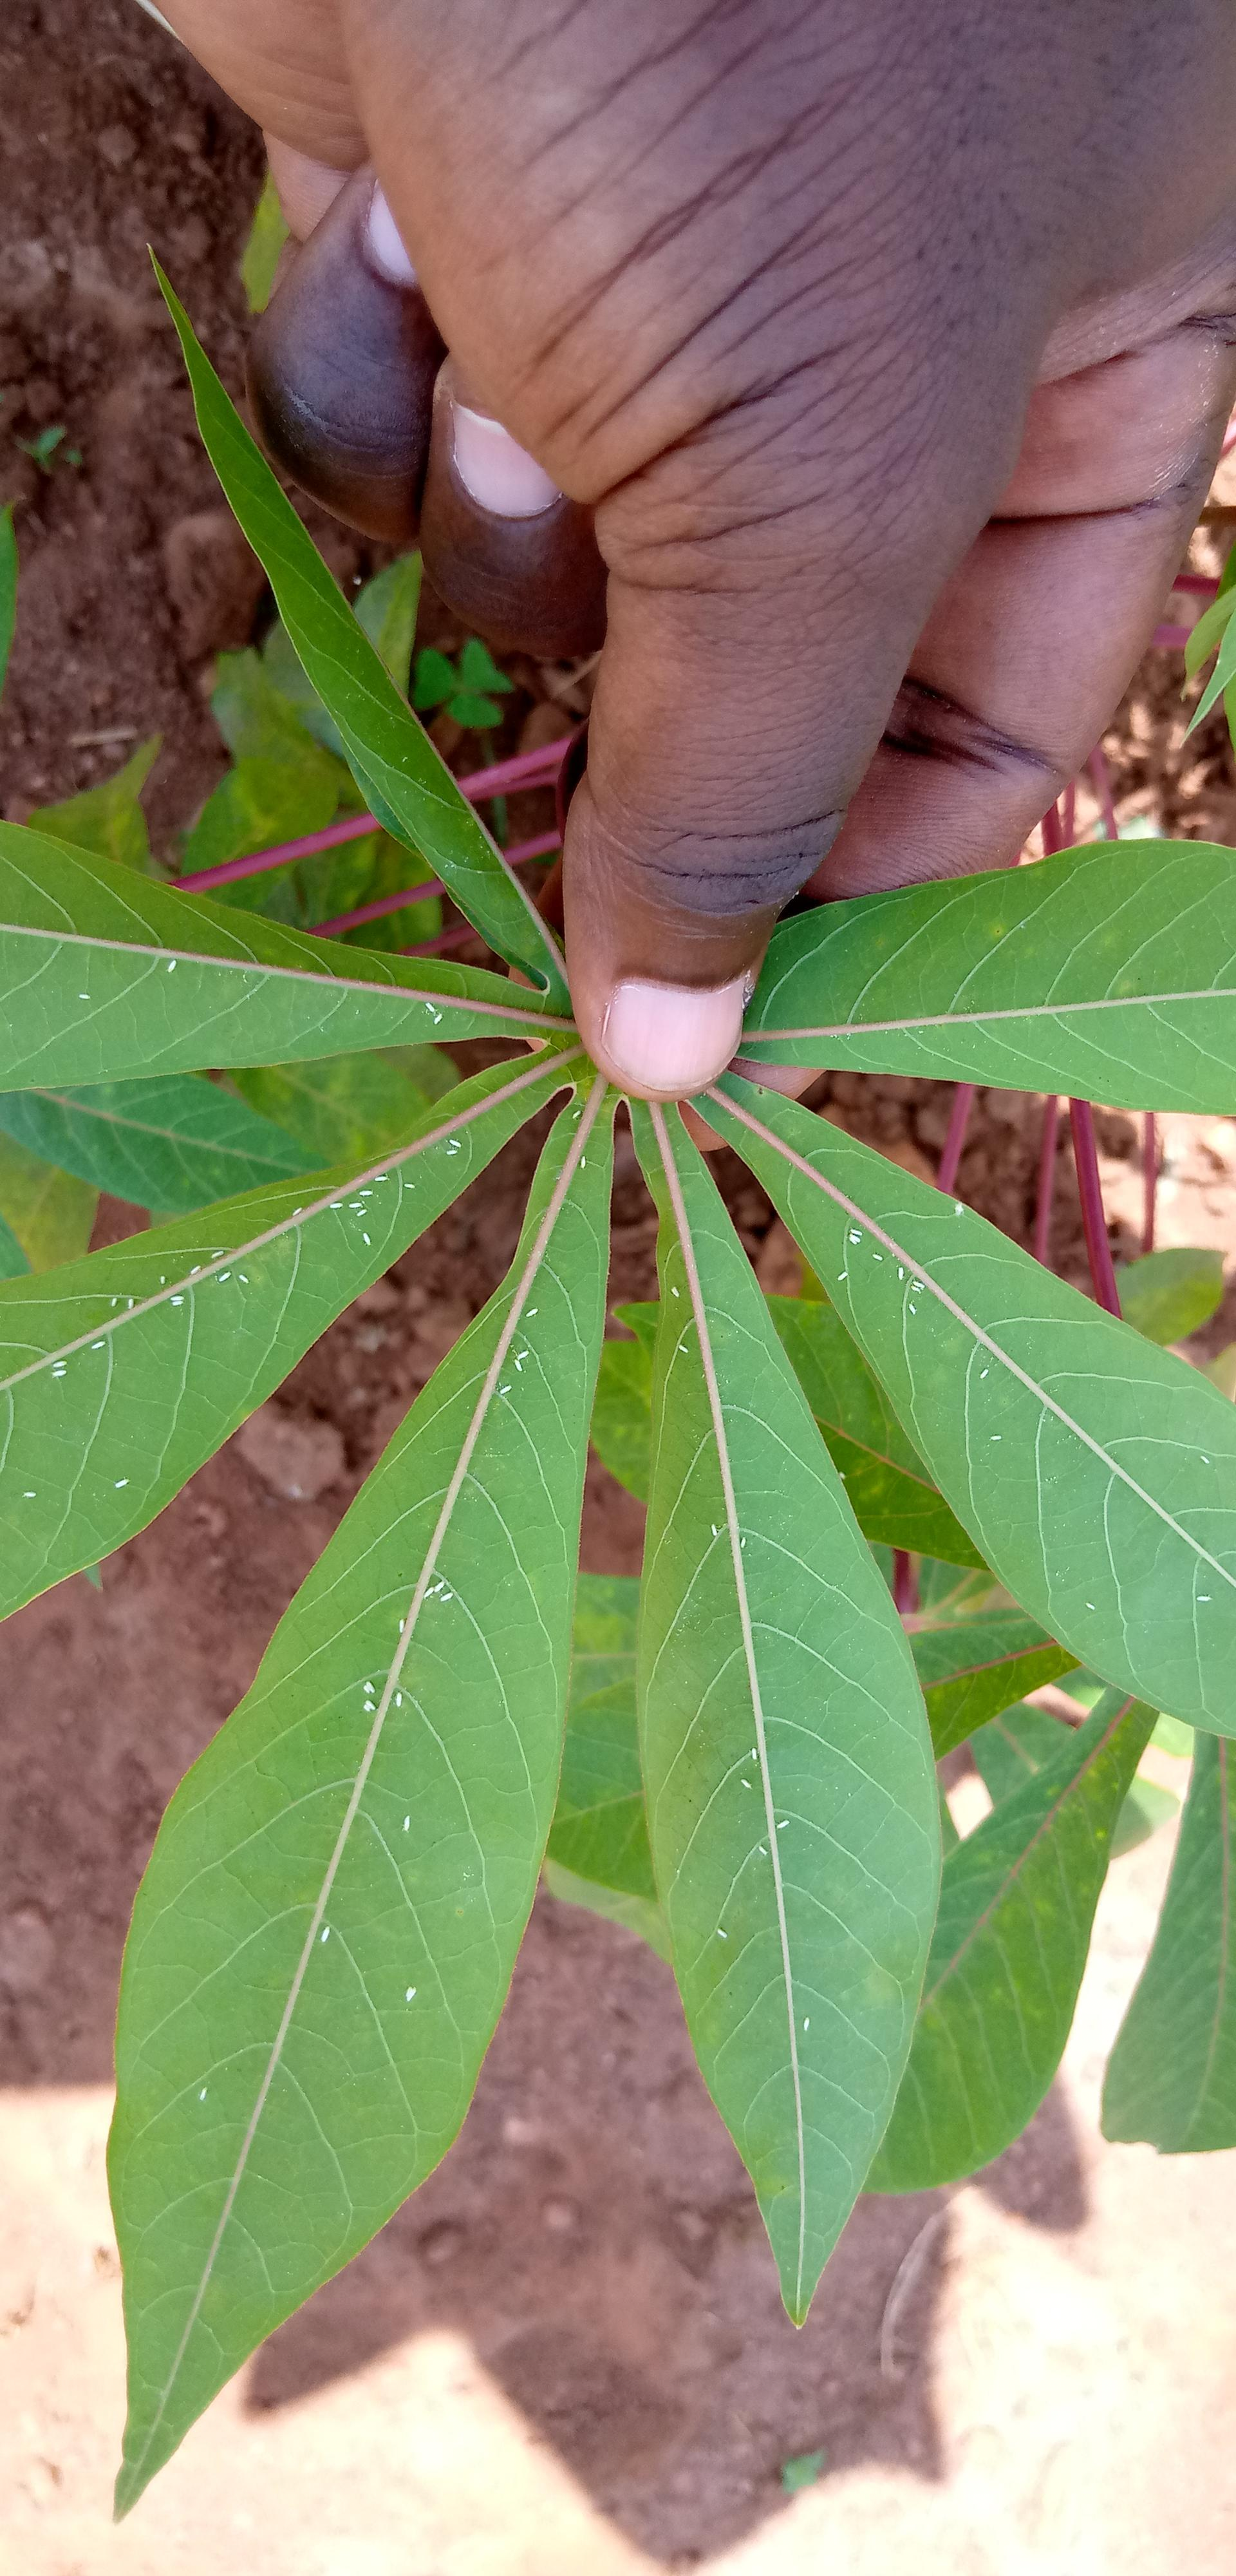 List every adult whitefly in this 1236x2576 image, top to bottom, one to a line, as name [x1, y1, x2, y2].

whitefly [165, 957, 178, 975]
whitefly [75, 991, 94, 1002]
whitefly [424, 1001, 436, 1013]
whitefly [432, 1012, 444, 1026]
whitefly [570, 1108, 585, 1121]
whitefly [447, 1139, 464, 1149]
whitefly [445, 1147, 460, 1156]
whitefly [578, 1153, 588, 1172]
whitefly [373, 1174, 392, 1184]
whitefly [403, 1182, 417, 1191]
whitefly [357, 1189, 374, 1197]
whitefly [328, 1201, 344, 1209]
whitefly [348, 1201, 362, 1209]
whitefly [291, 1206, 304, 1217]
whitefly [355, 1207, 368, 1218]
whitefly [848, 1227, 864, 1236]
whitefly [362, 1231, 373, 1247]
whitefly [848, 1233, 863, 1244]
whitefly [849, 1236, 859, 1247]
whitefly [209, 1249, 227, 1260]
whitefly [871, 1251, 885, 1264]
whitefly [188, 1264, 205, 1276]
whitefly [894, 1265, 907, 1283]
whitefly [836, 1268, 851, 1282]
whitefly [218, 1271, 232, 1283]
whitefly [158, 1274, 169, 1287]
whitefly [238, 1274, 250, 1285]
whitefly [911, 1280, 926, 1290]
whitefly [669, 1285, 682, 1299]
whitefly [909, 1285, 922, 1294]
whitefly [169, 1294, 185, 1300]
whitefly [108, 1296, 121, 1309]
whitefly [126, 1297, 137, 1311]
whitefly [171, 1300, 185, 1307]
whitefly [906, 1302, 919, 1317]
whitefly [524, 1305, 543, 1318]
whitefly [89, 1339, 109, 1352]
whitefly [676, 1342, 693, 1357]
whitefly [516, 1349, 531, 1360]
whitefly [512, 1358, 525, 1373]
whitefly [51, 1359, 69, 1370]
whitefly [978, 1367, 992, 1381]
whitefly [51, 1368, 68, 1379]
whitefly [498, 1382, 514, 1397]
whitefly [988, 1432, 1004, 1442]
whitefly [1199, 1452, 1212, 1467]
whitefly [113, 1473, 133, 1492]
whitefly [20, 1490, 39, 1500]
whitefly [709, 1520, 719, 1538]
whitefly [738, 1534, 749, 1551]
whitefly [434, 1579, 445, 1594]
whitefly [423, 1586, 435, 1600]
whitefly [439, 1590, 456, 1604]
whitefly [1193, 1591, 1213, 1605]
whitefly [1083, 1601, 1097, 1612]
whitefly [397, 1618, 409, 1635]
whitefly [365, 1680, 379, 1694]
whitefly [362, 1684, 371, 1695]
whitefly [395, 1690, 406, 1709]
whitefly [365, 1698, 377, 1711]
whitefly [362, 1703, 371, 1712]
whitefly [750, 1746, 760, 1761]
whitefly [739, 1777, 754, 1790]
whitefly [400, 1810, 412, 1835]
whitefly [775, 1817, 794, 1831]
whitefly [757, 1843, 770, 1857]
whitefly [319, 1922, 332, 1945]
whitefly [716, 1927, 731, 1939]
whitefly [404, 1983, 413, 1998]
whitefly [406, 1987, 418, 2003]
whitefly [800, 2014, 814, 2034]
whitefly [196, 2083, 211, 2103]